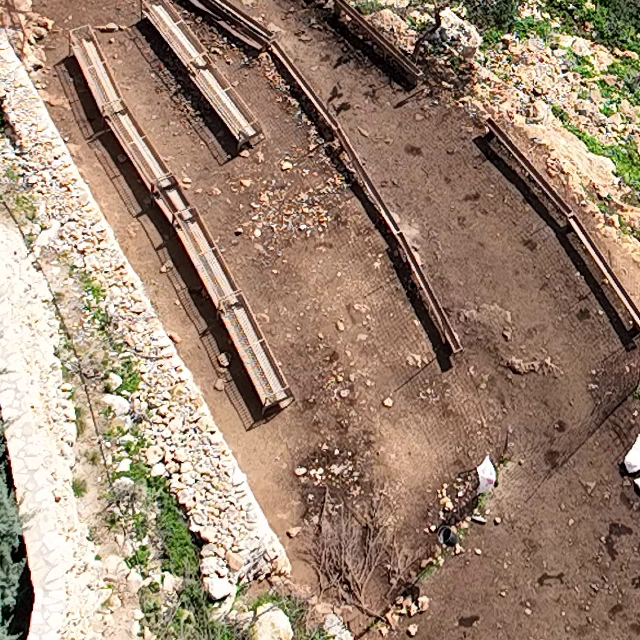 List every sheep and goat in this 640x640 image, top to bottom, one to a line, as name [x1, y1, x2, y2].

None